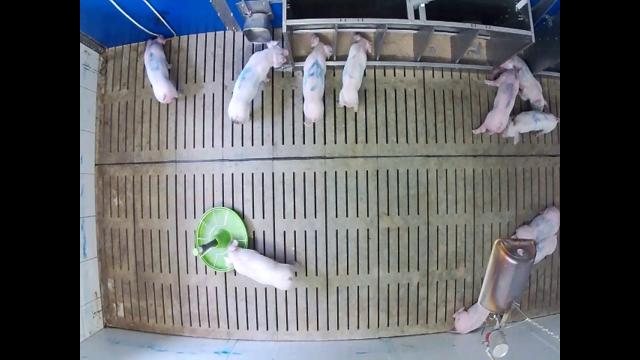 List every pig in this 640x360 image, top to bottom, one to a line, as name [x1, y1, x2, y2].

pig [144, 34, 183, 105]
pig [302, 35, 333, 125]
pig [338, 35, 373, 113]
pig [228, 39, 291, 126]
pig [500, 55, 549, 112]
pig [472, 64, 523, 137]
pig [499, 112, 559, 145]
pig [512, 207, 559, 240]
pig [533, 233, 558, 265]
pig [223, 238, 302, 292]
pig [450, 299, 491, 335]